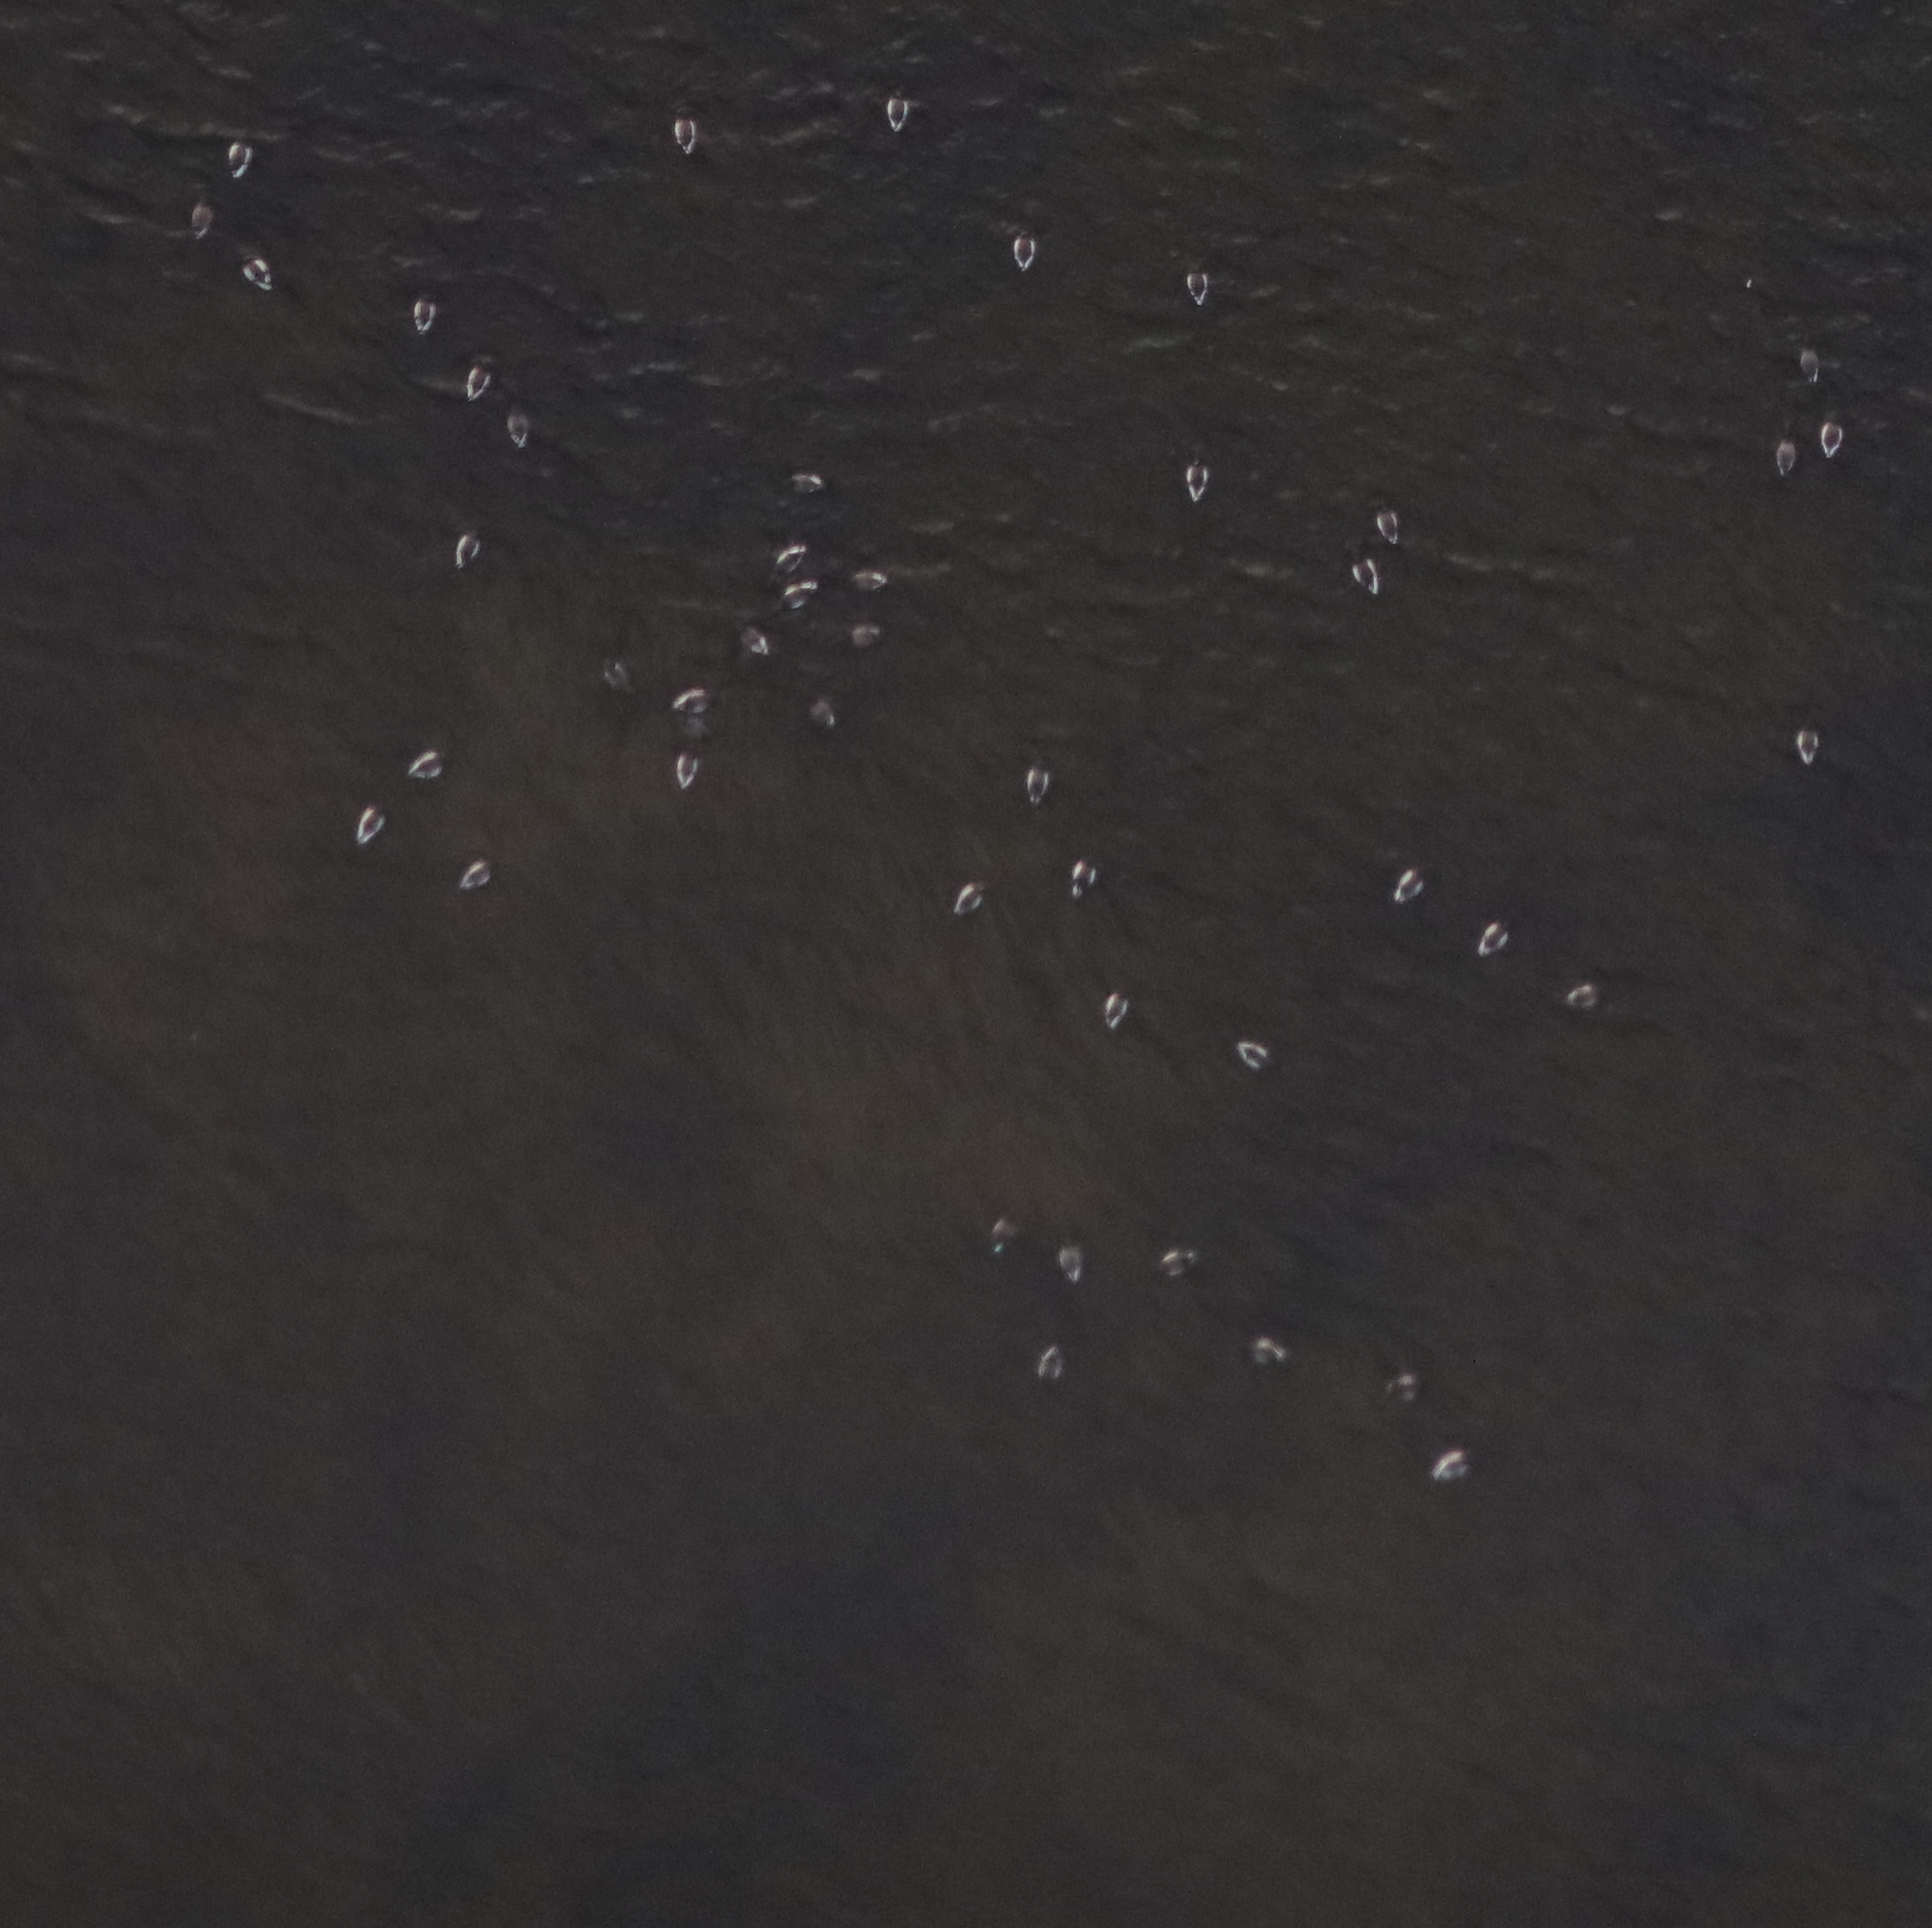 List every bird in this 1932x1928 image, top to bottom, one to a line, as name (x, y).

brant (898, 111)
brant (685, 131)
brant (239, 156)
brant (203, 217)
brant (1023, 248)
brant (256, 270)
brant (1199, 283)
brant (425, 312)
brant (1805, 362)
brant (478, 376)
brant (519, 428)
brant (1831, 436)
brant (1786, 456)
brant (805, 476)
brant (1199, 477)
brant (1387, 525)
brant (468, 549)
brant (791, 557)
brant (1366, 571)
brant (868, 585)
brant (789, 595)
brant (861, 628)
brant (758, 642)
brant (609, 673)
brant (694, 704)
brant (820, 713)
brant (1809, 744)
brant (428, 764)
brant (688, 766)
brant (1038, 783)
brant (370, 823)
brant (477, 873)
brant (1085, 876)
brant (1408, 889)
brant (969, 899)
brant (1494, 939)
brant (1584, 997)
brant (1116, 1008)
brant (1258, 1052)
brant (1005, 1240)
brant (1071, 1259)
brant (1178, 1265)
brant (1269, 1353)
brant (1053, 1365)
brant (1401, 1387)
brant (1455, 1464)